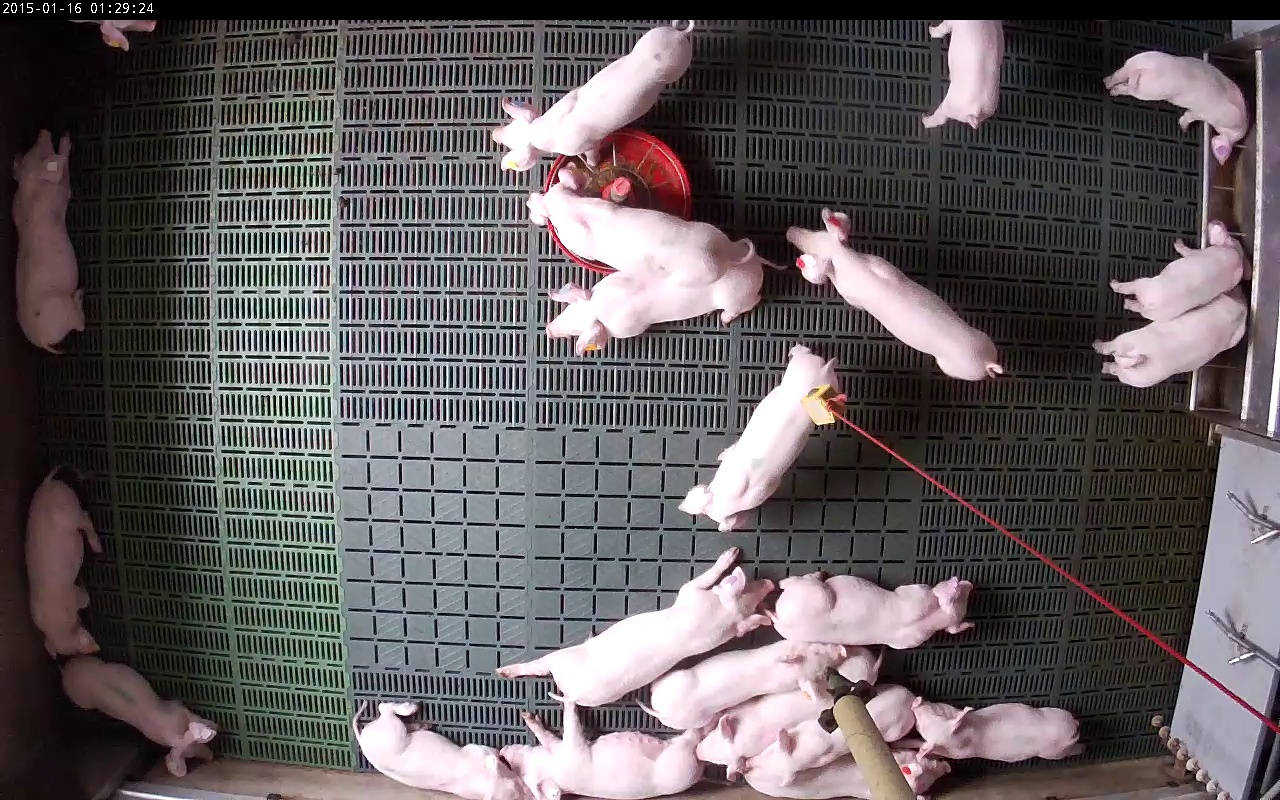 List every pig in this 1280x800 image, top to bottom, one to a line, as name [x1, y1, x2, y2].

pig [68, 19, 159, 49]
pig [492, 19, 696, 172]
pig [923, 19, 1003, 134]
pig [1106, 51, 1248, 165]
pig [11, 127, 83, 354]
pig [524, 161, 754, 287]
pig [787, 206, 1004, 384]
pig [1109, 220, 1251, 321]
pig [544, 241, 789, 356]
pig [1094, 283, 1248, 388]
pig [679, 344, 839, 535]
pig [28, 471, 103, 658]
pig [495, 546, 776, 706]
pig [765, 573, 973, 648]
pig [636, 641, 850, 729]
pig [694, 646, 882, 781]
pig [65, 660, 219, 775]
pig [741, 682, 918, 787]
pig [500, 693, 703, 799]
pig [891, 697, 1086, 763]
pig [354, 699, 535, 799]
pig [743, 747, 951, 799]